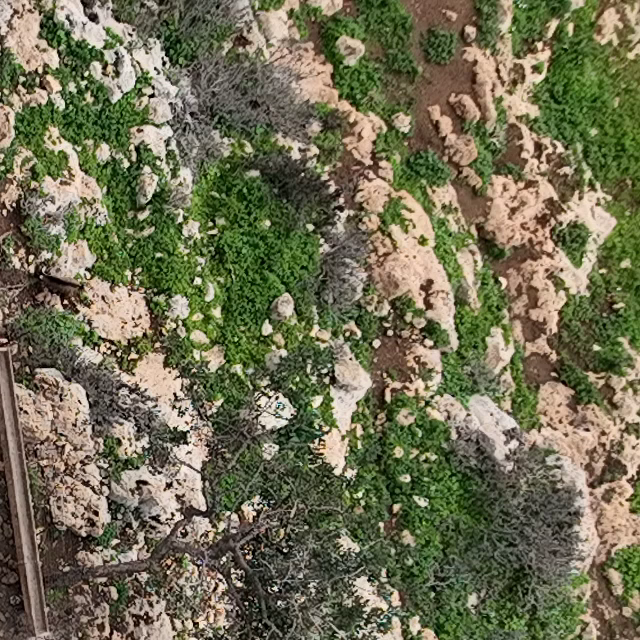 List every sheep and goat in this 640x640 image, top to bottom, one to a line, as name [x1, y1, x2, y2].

None